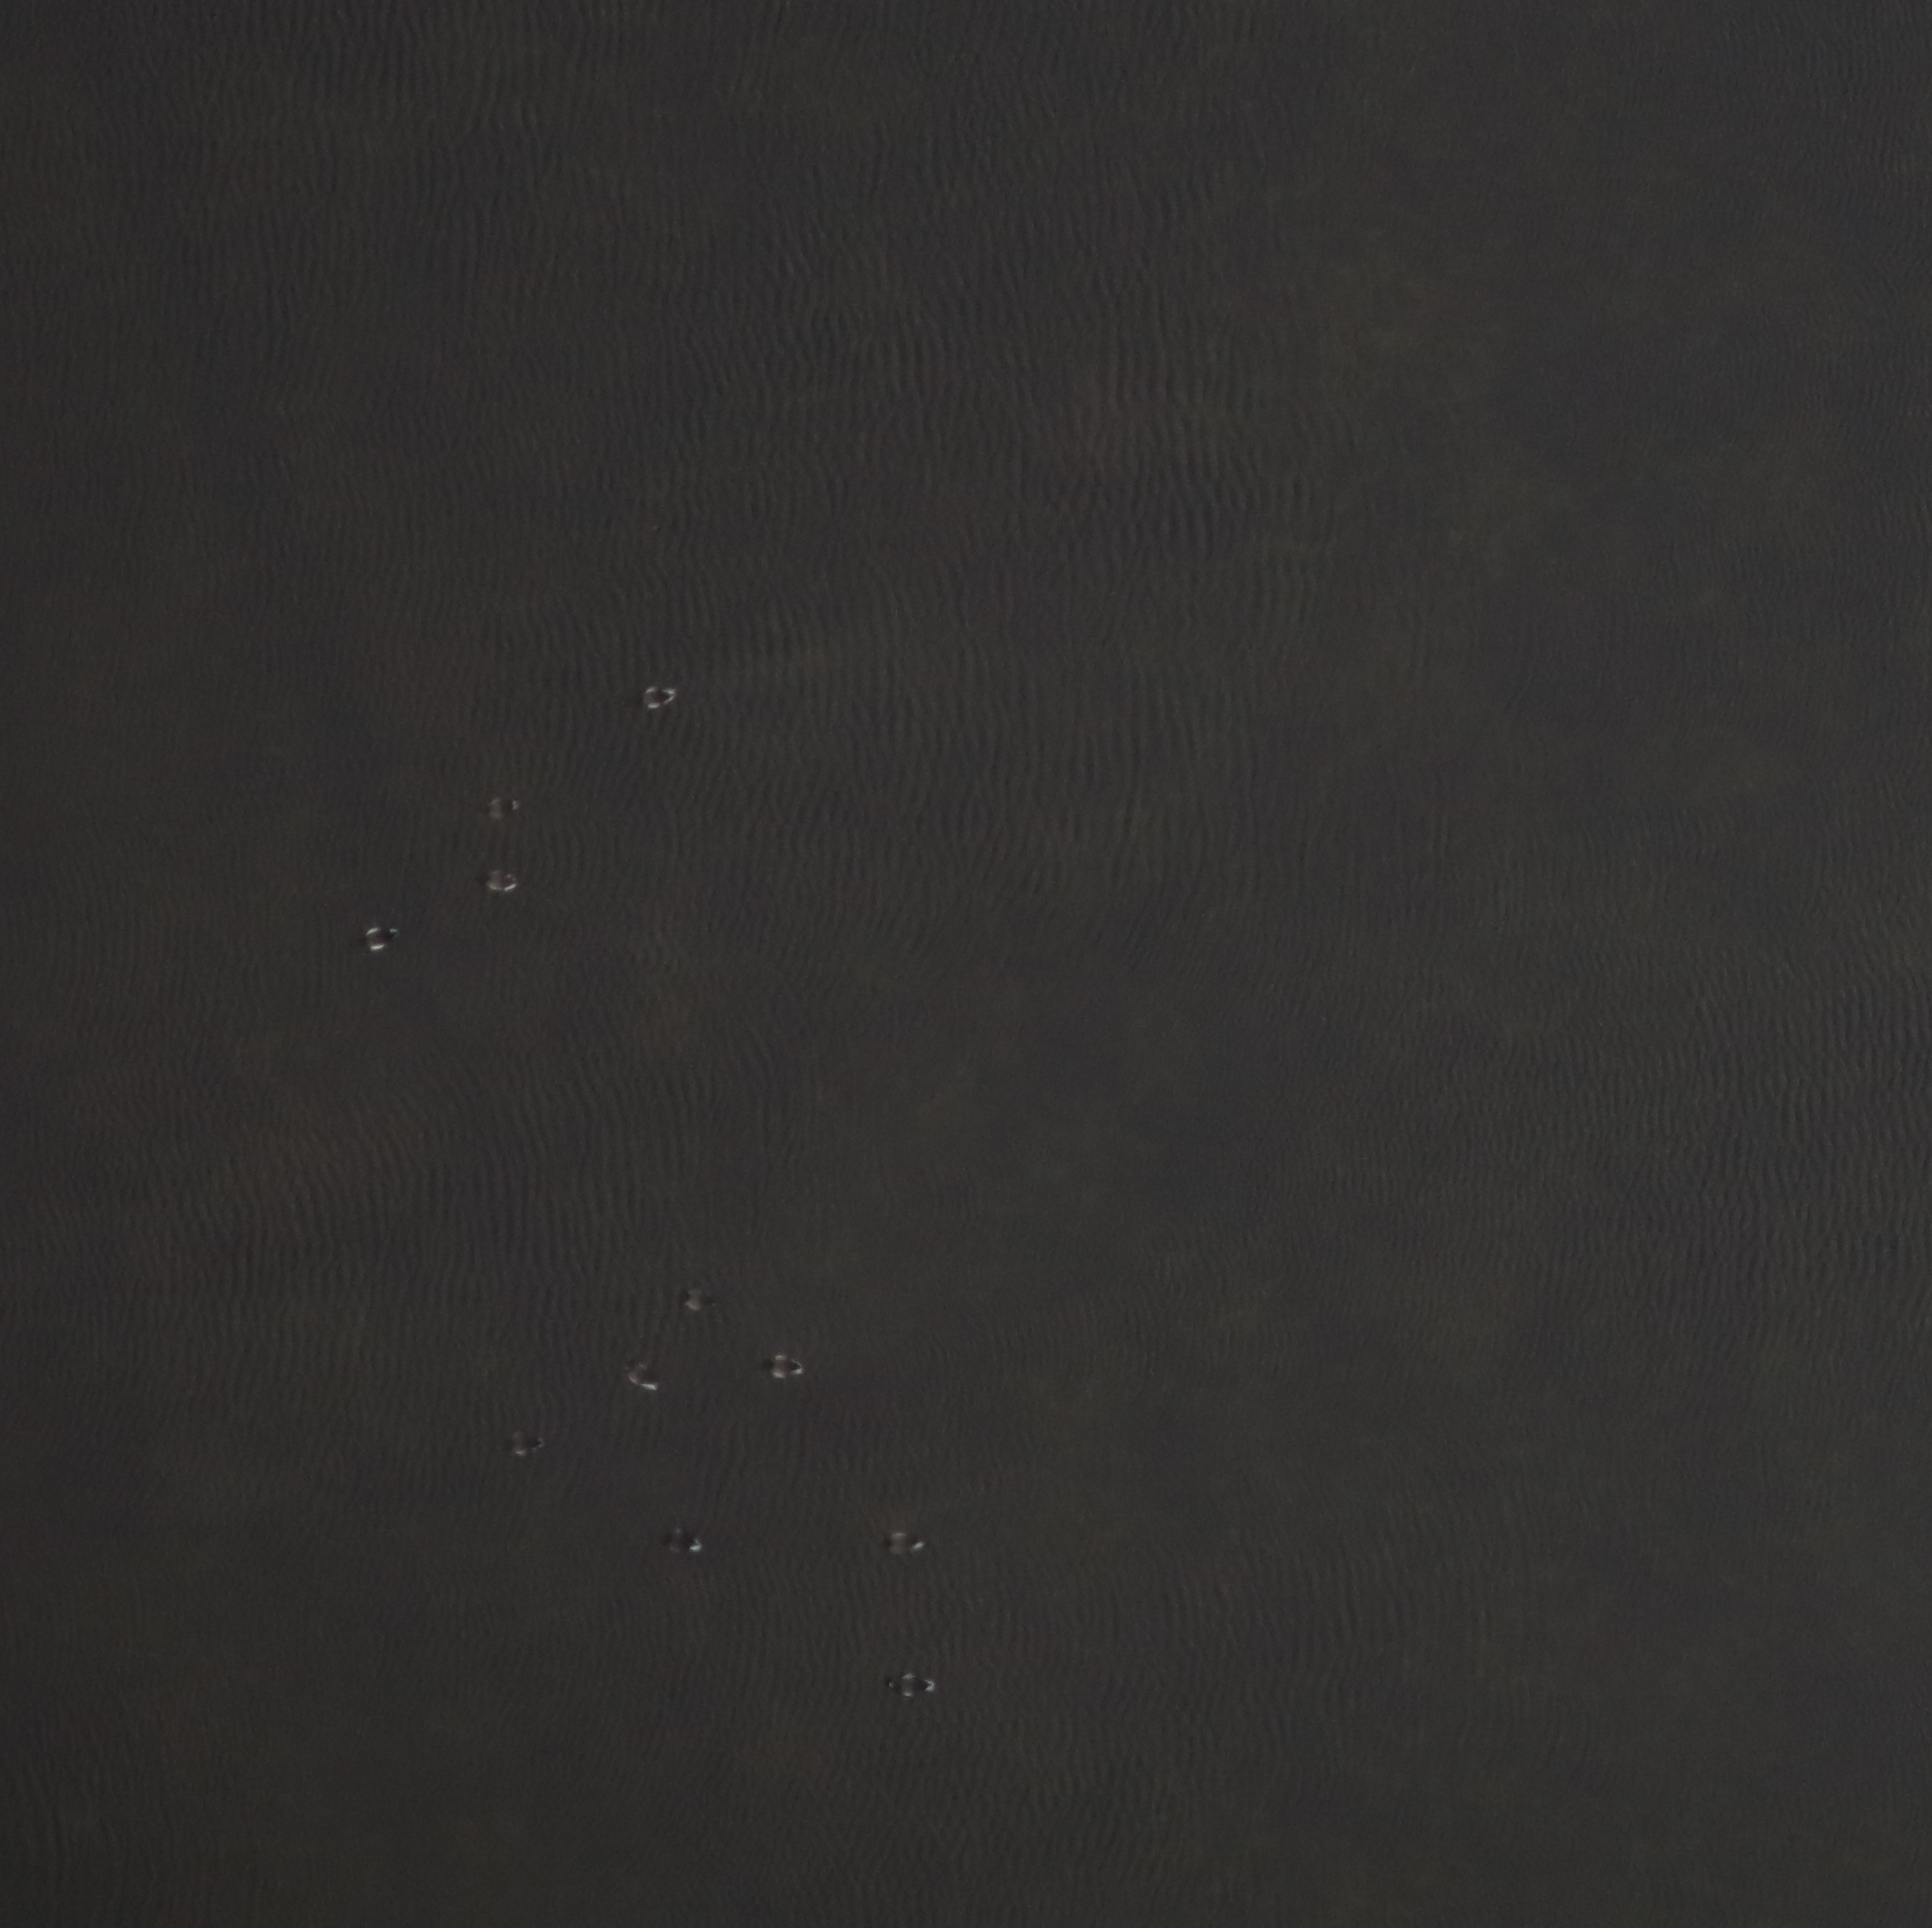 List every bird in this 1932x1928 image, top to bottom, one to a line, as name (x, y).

brant (658, 698)
brant (499, 809)
brant (499, 880)
brant (380, 939)
brant (700, 1300)
brant (785, 1366)
brant (641, 1375)
brant (522, 1444)
brant (681, 1542)
brant (904, 1542)
brant (913, 1685)